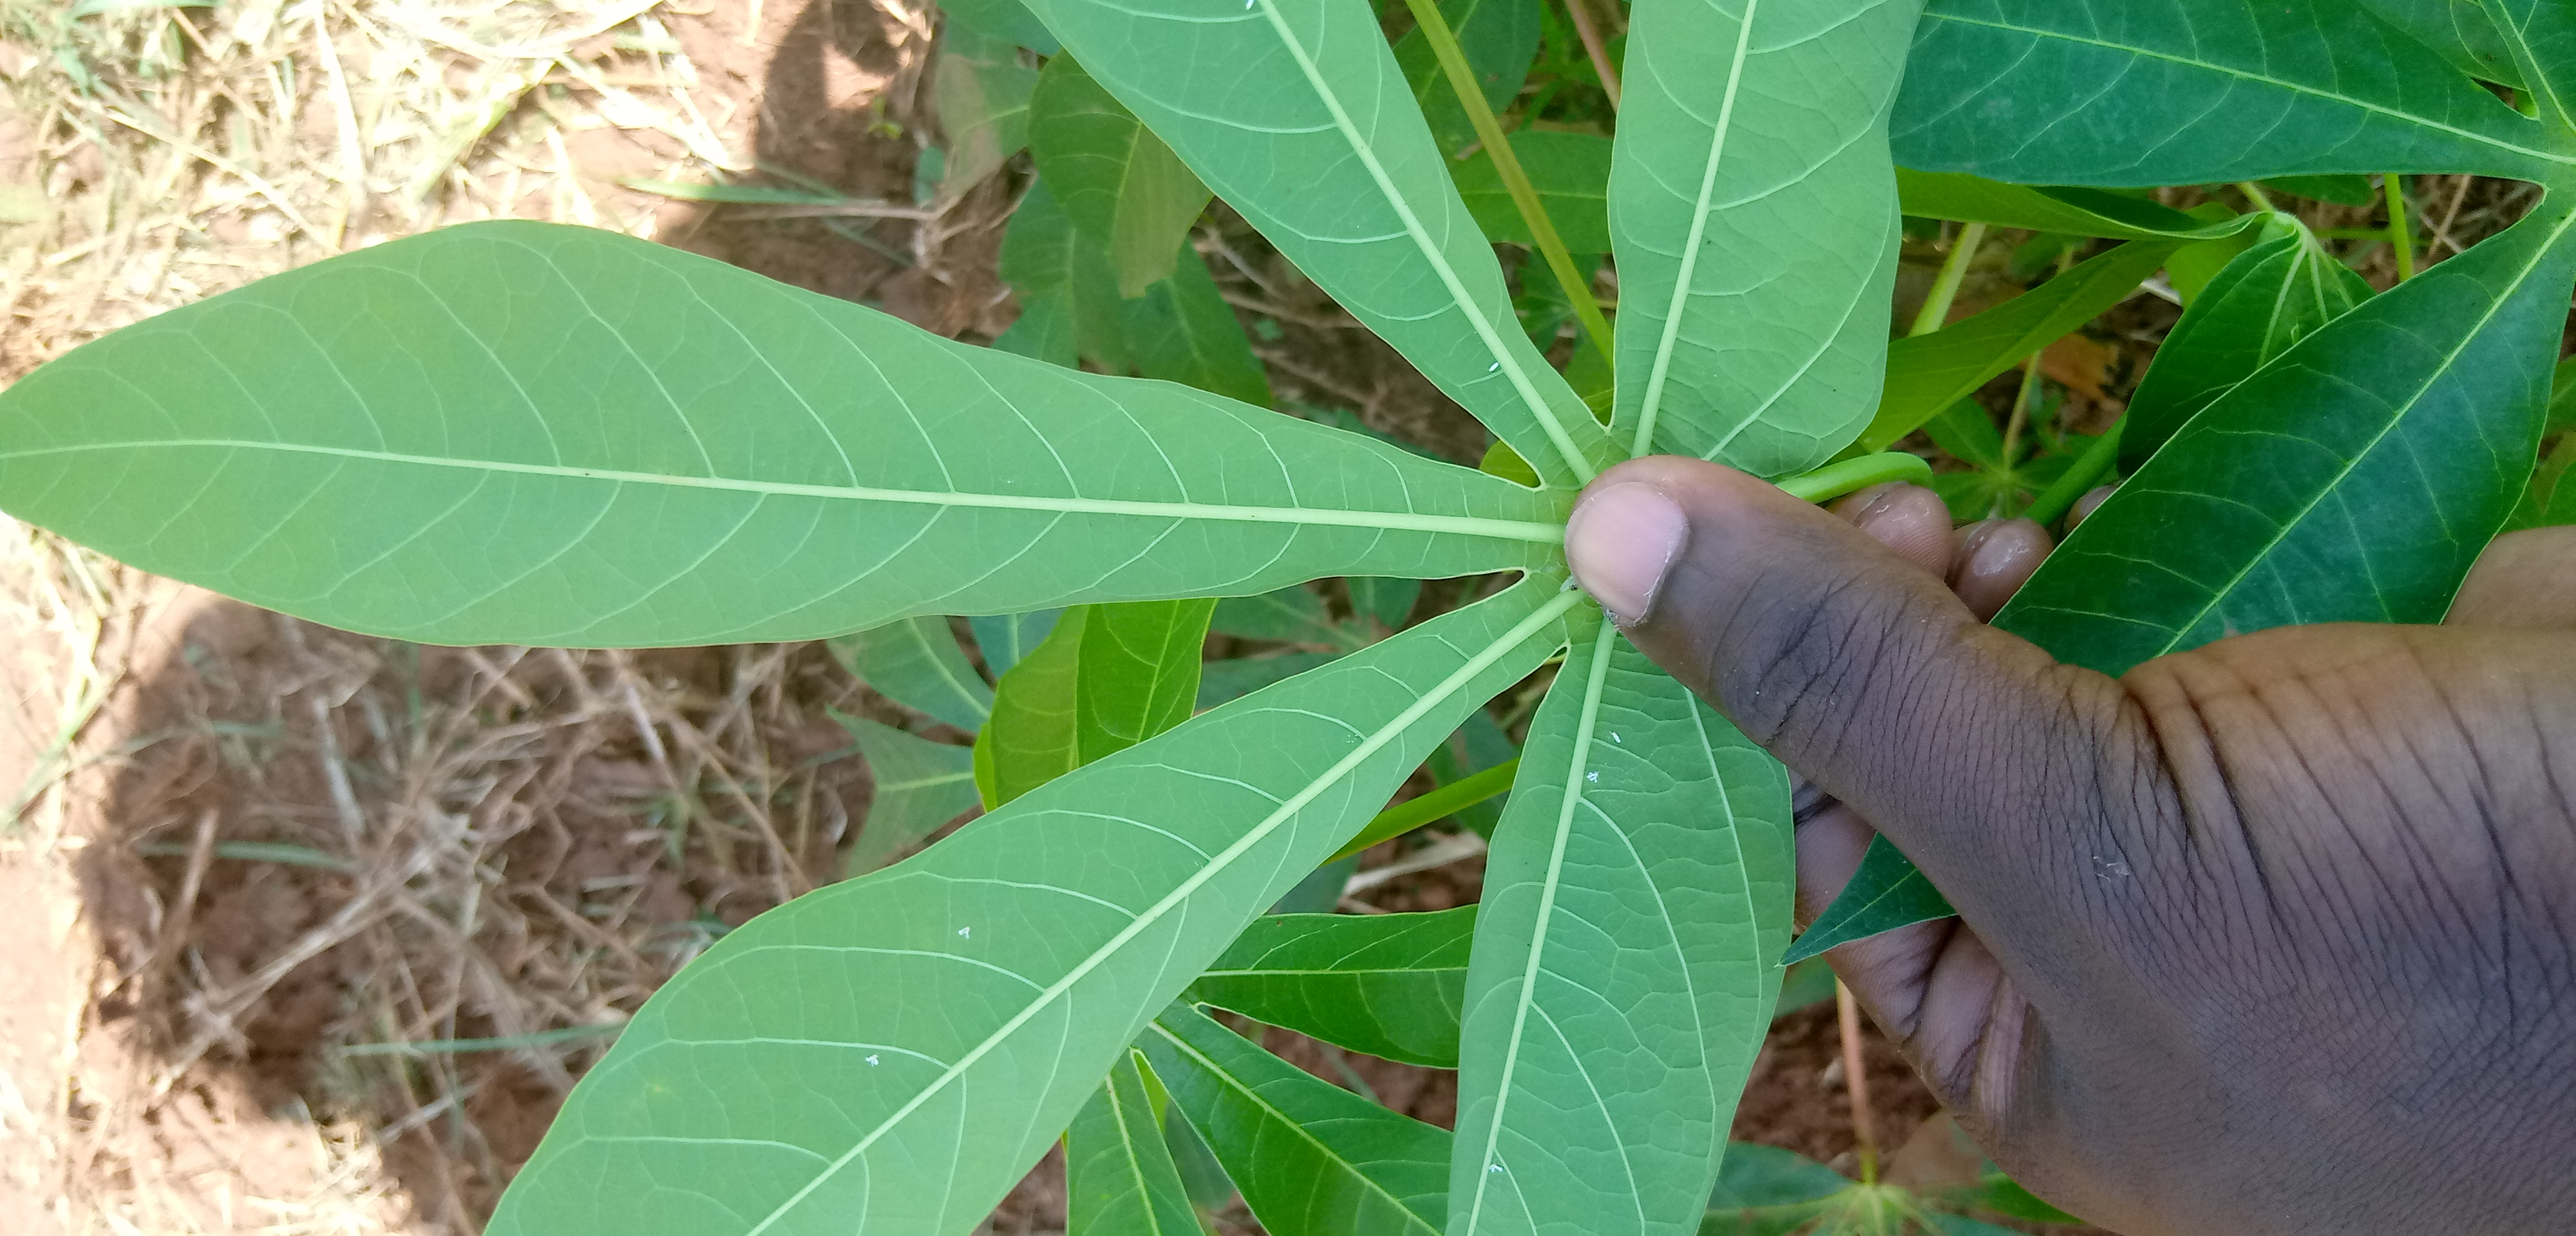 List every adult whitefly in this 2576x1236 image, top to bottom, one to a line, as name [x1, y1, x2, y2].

whitefly [1244, 1, 1256, 13]
whitefly [1487, 360, 1503, 373]
whitefly [1609, 728, 1623, 745]
whitefly [1585, 768, 1602, 785]
whitefly [957, 924, 972, 941]
whitefly [863, 1052, 880, 1069]
whitefly [1488, 1160, 1504, 1174]